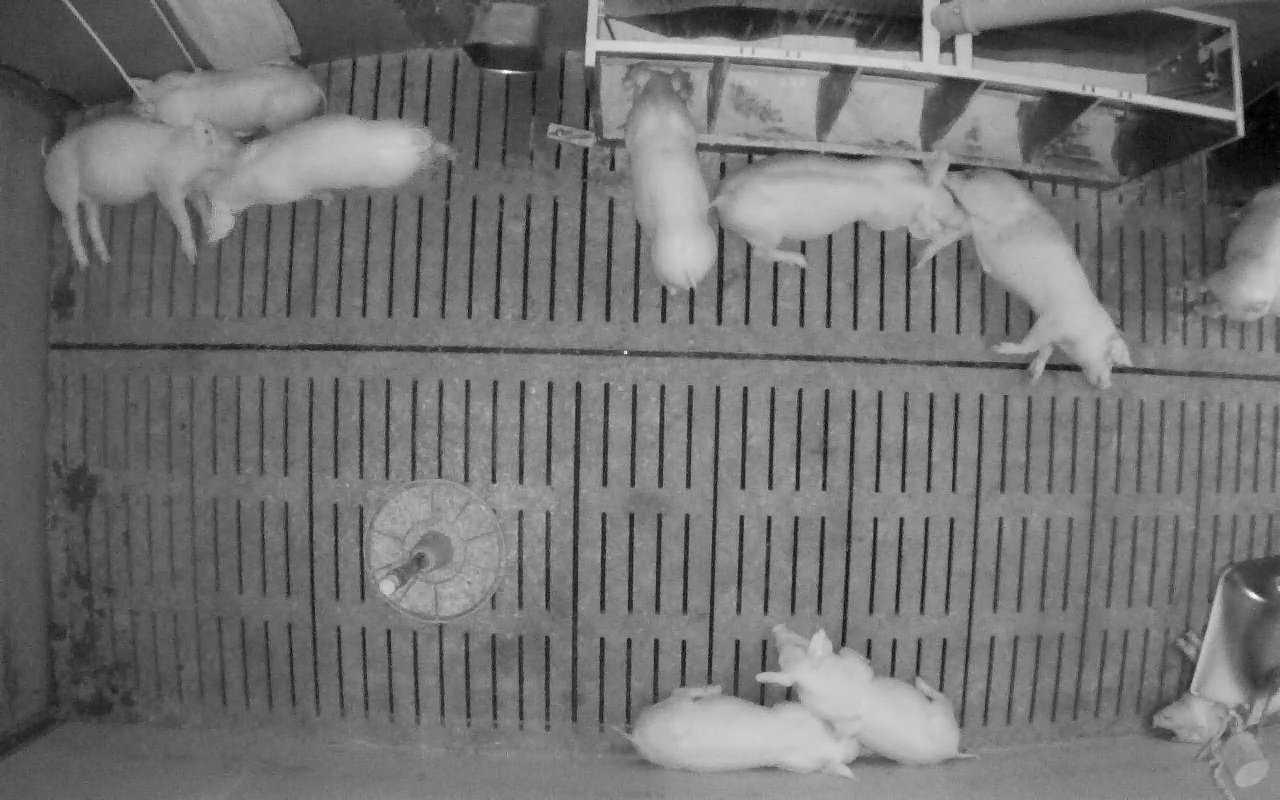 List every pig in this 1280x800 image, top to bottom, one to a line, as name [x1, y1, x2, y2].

pig [622, 61, 718, 298]
pig [120, 65, 328, 135]
pig [36, 113, 243, 269]
pig [190, 115, 459, 246]
pig [704, 149, 971, 268]
pig [919, 166, 1136, 392]
pig [1185, 182, 1279, 325]
pig [754, 622, 982, 765]
pig [1148, 627, 1277, 750]
pig [611, 681, 873, 778]